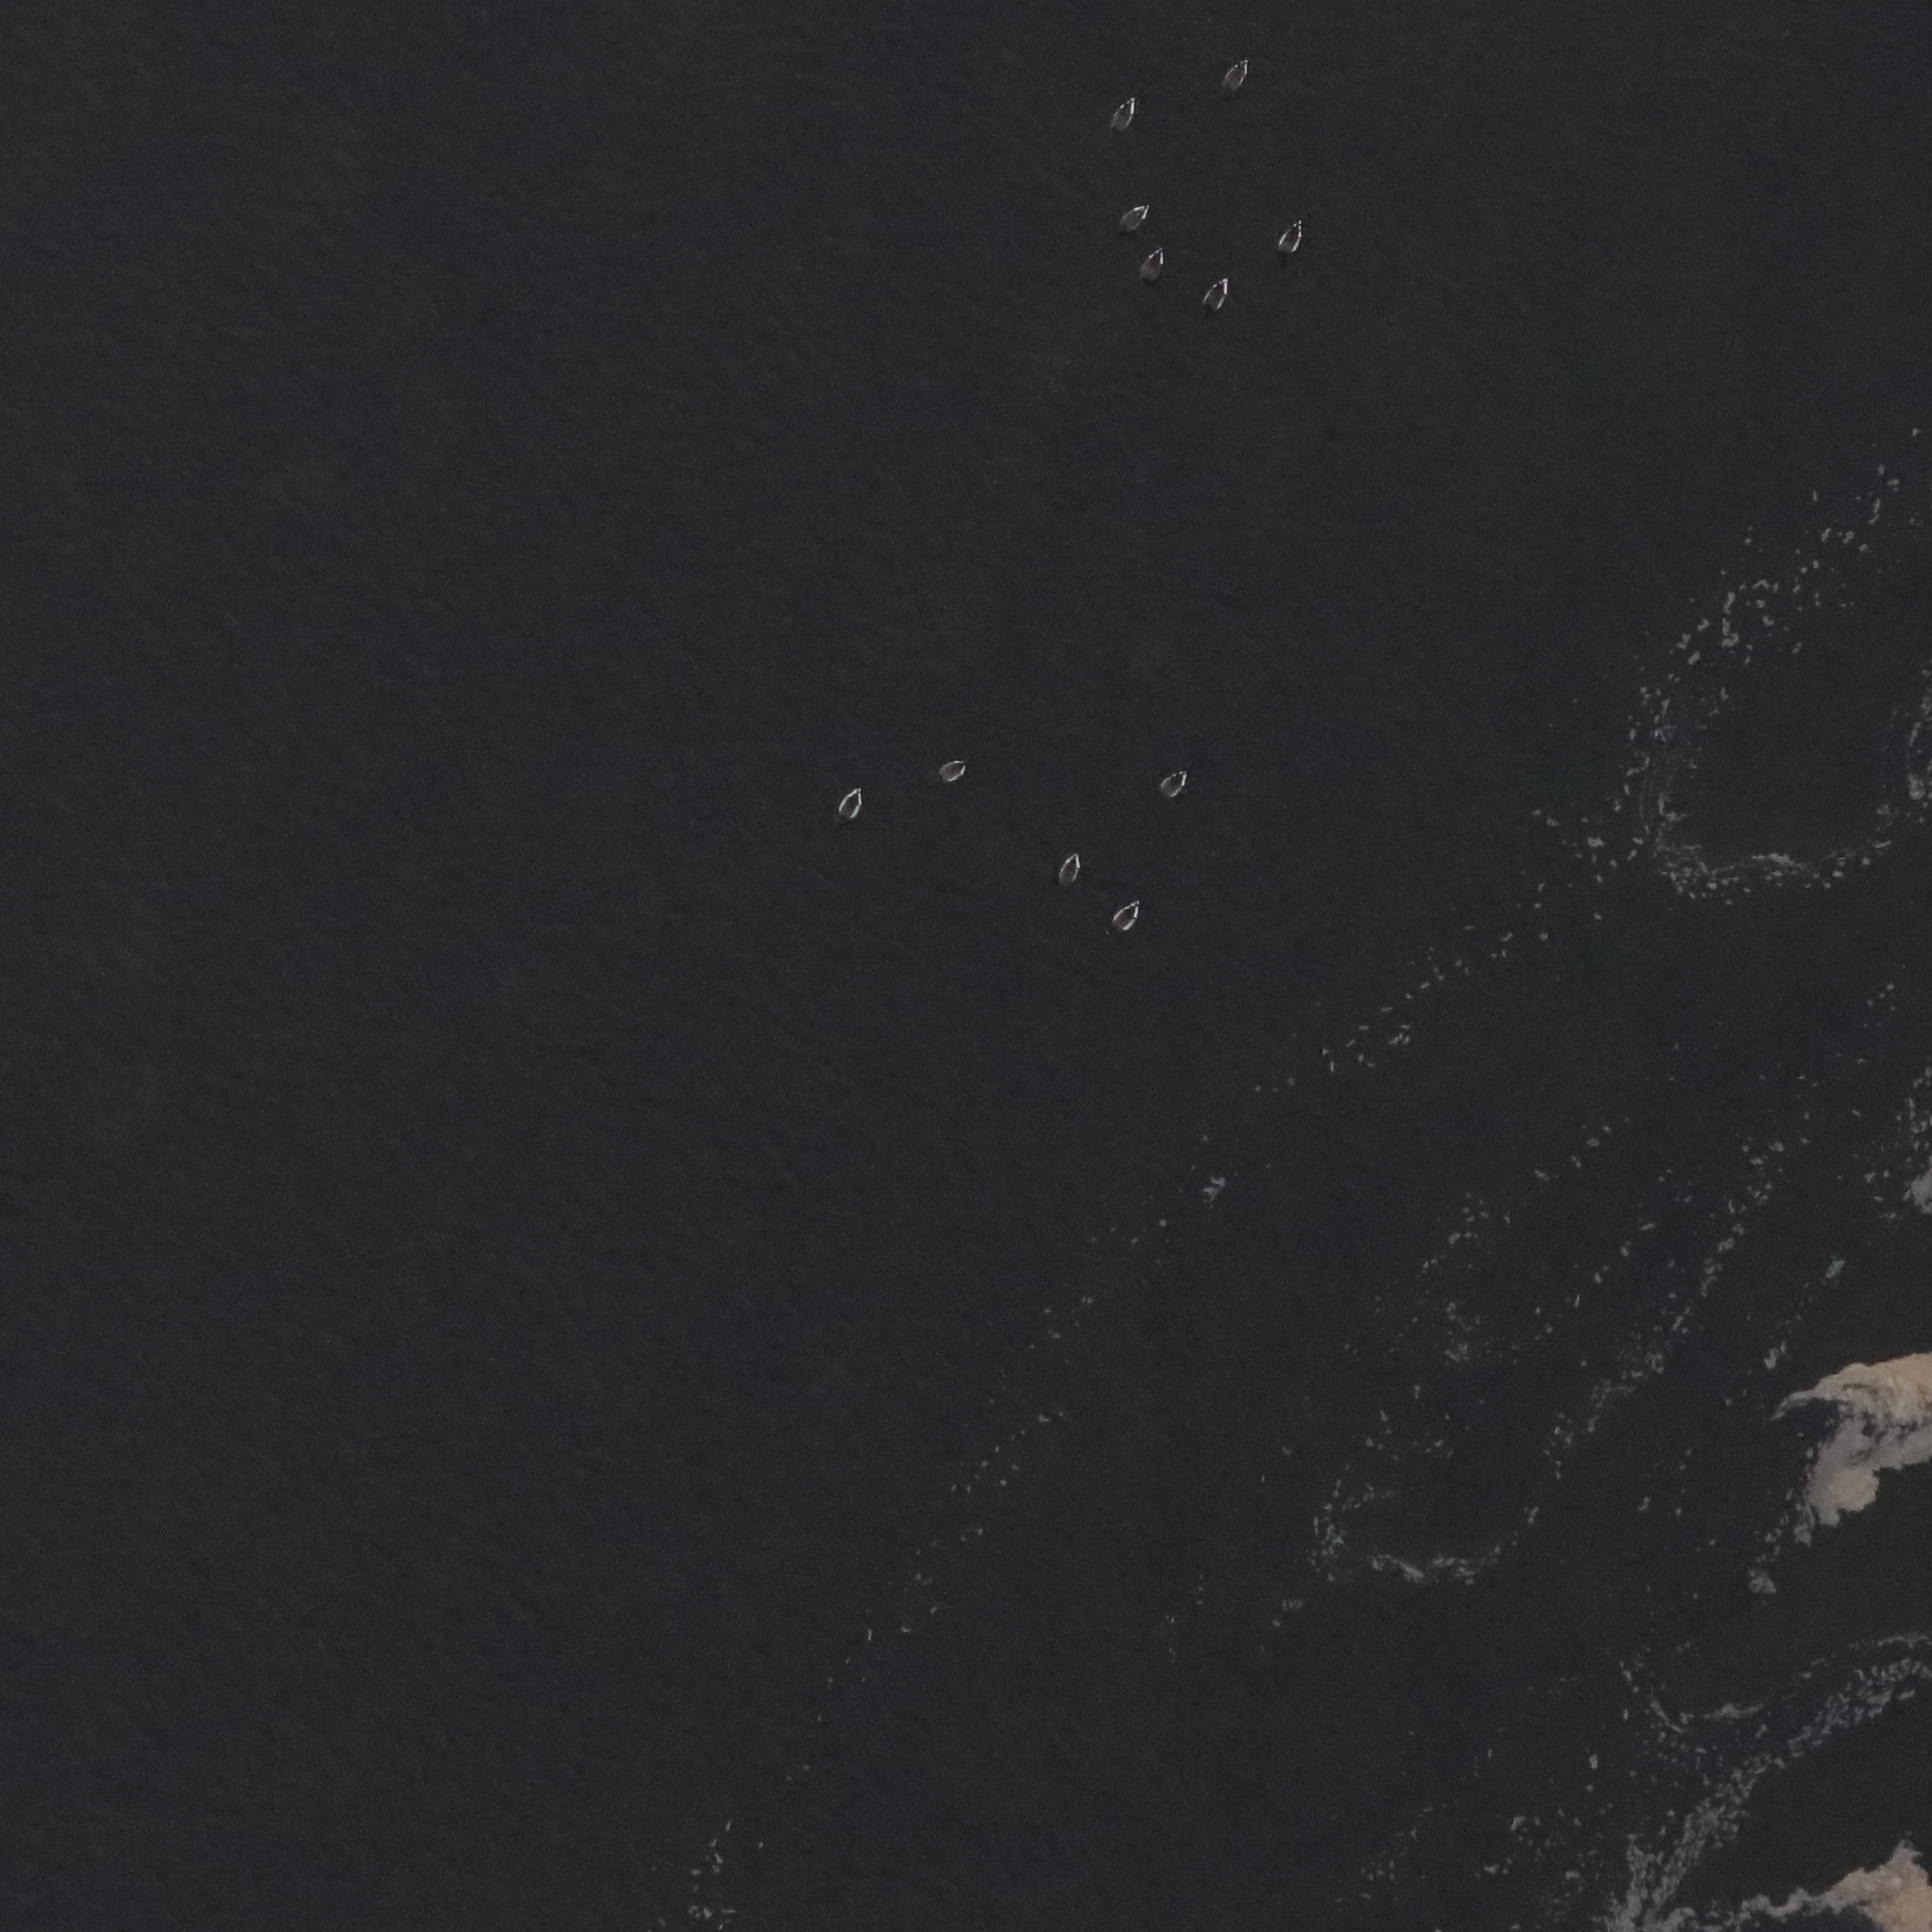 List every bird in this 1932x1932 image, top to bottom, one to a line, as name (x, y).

brant (1234, 77)
brant (1121, 118)
brant (1132, 221)
brant (1289, 239)
brant (1149, 268)
brant (1215, 297)
brant (952, 772)
brant (1172, 785)
brant (850, 808)
brant (1069, 872)
brant (1125, 918)